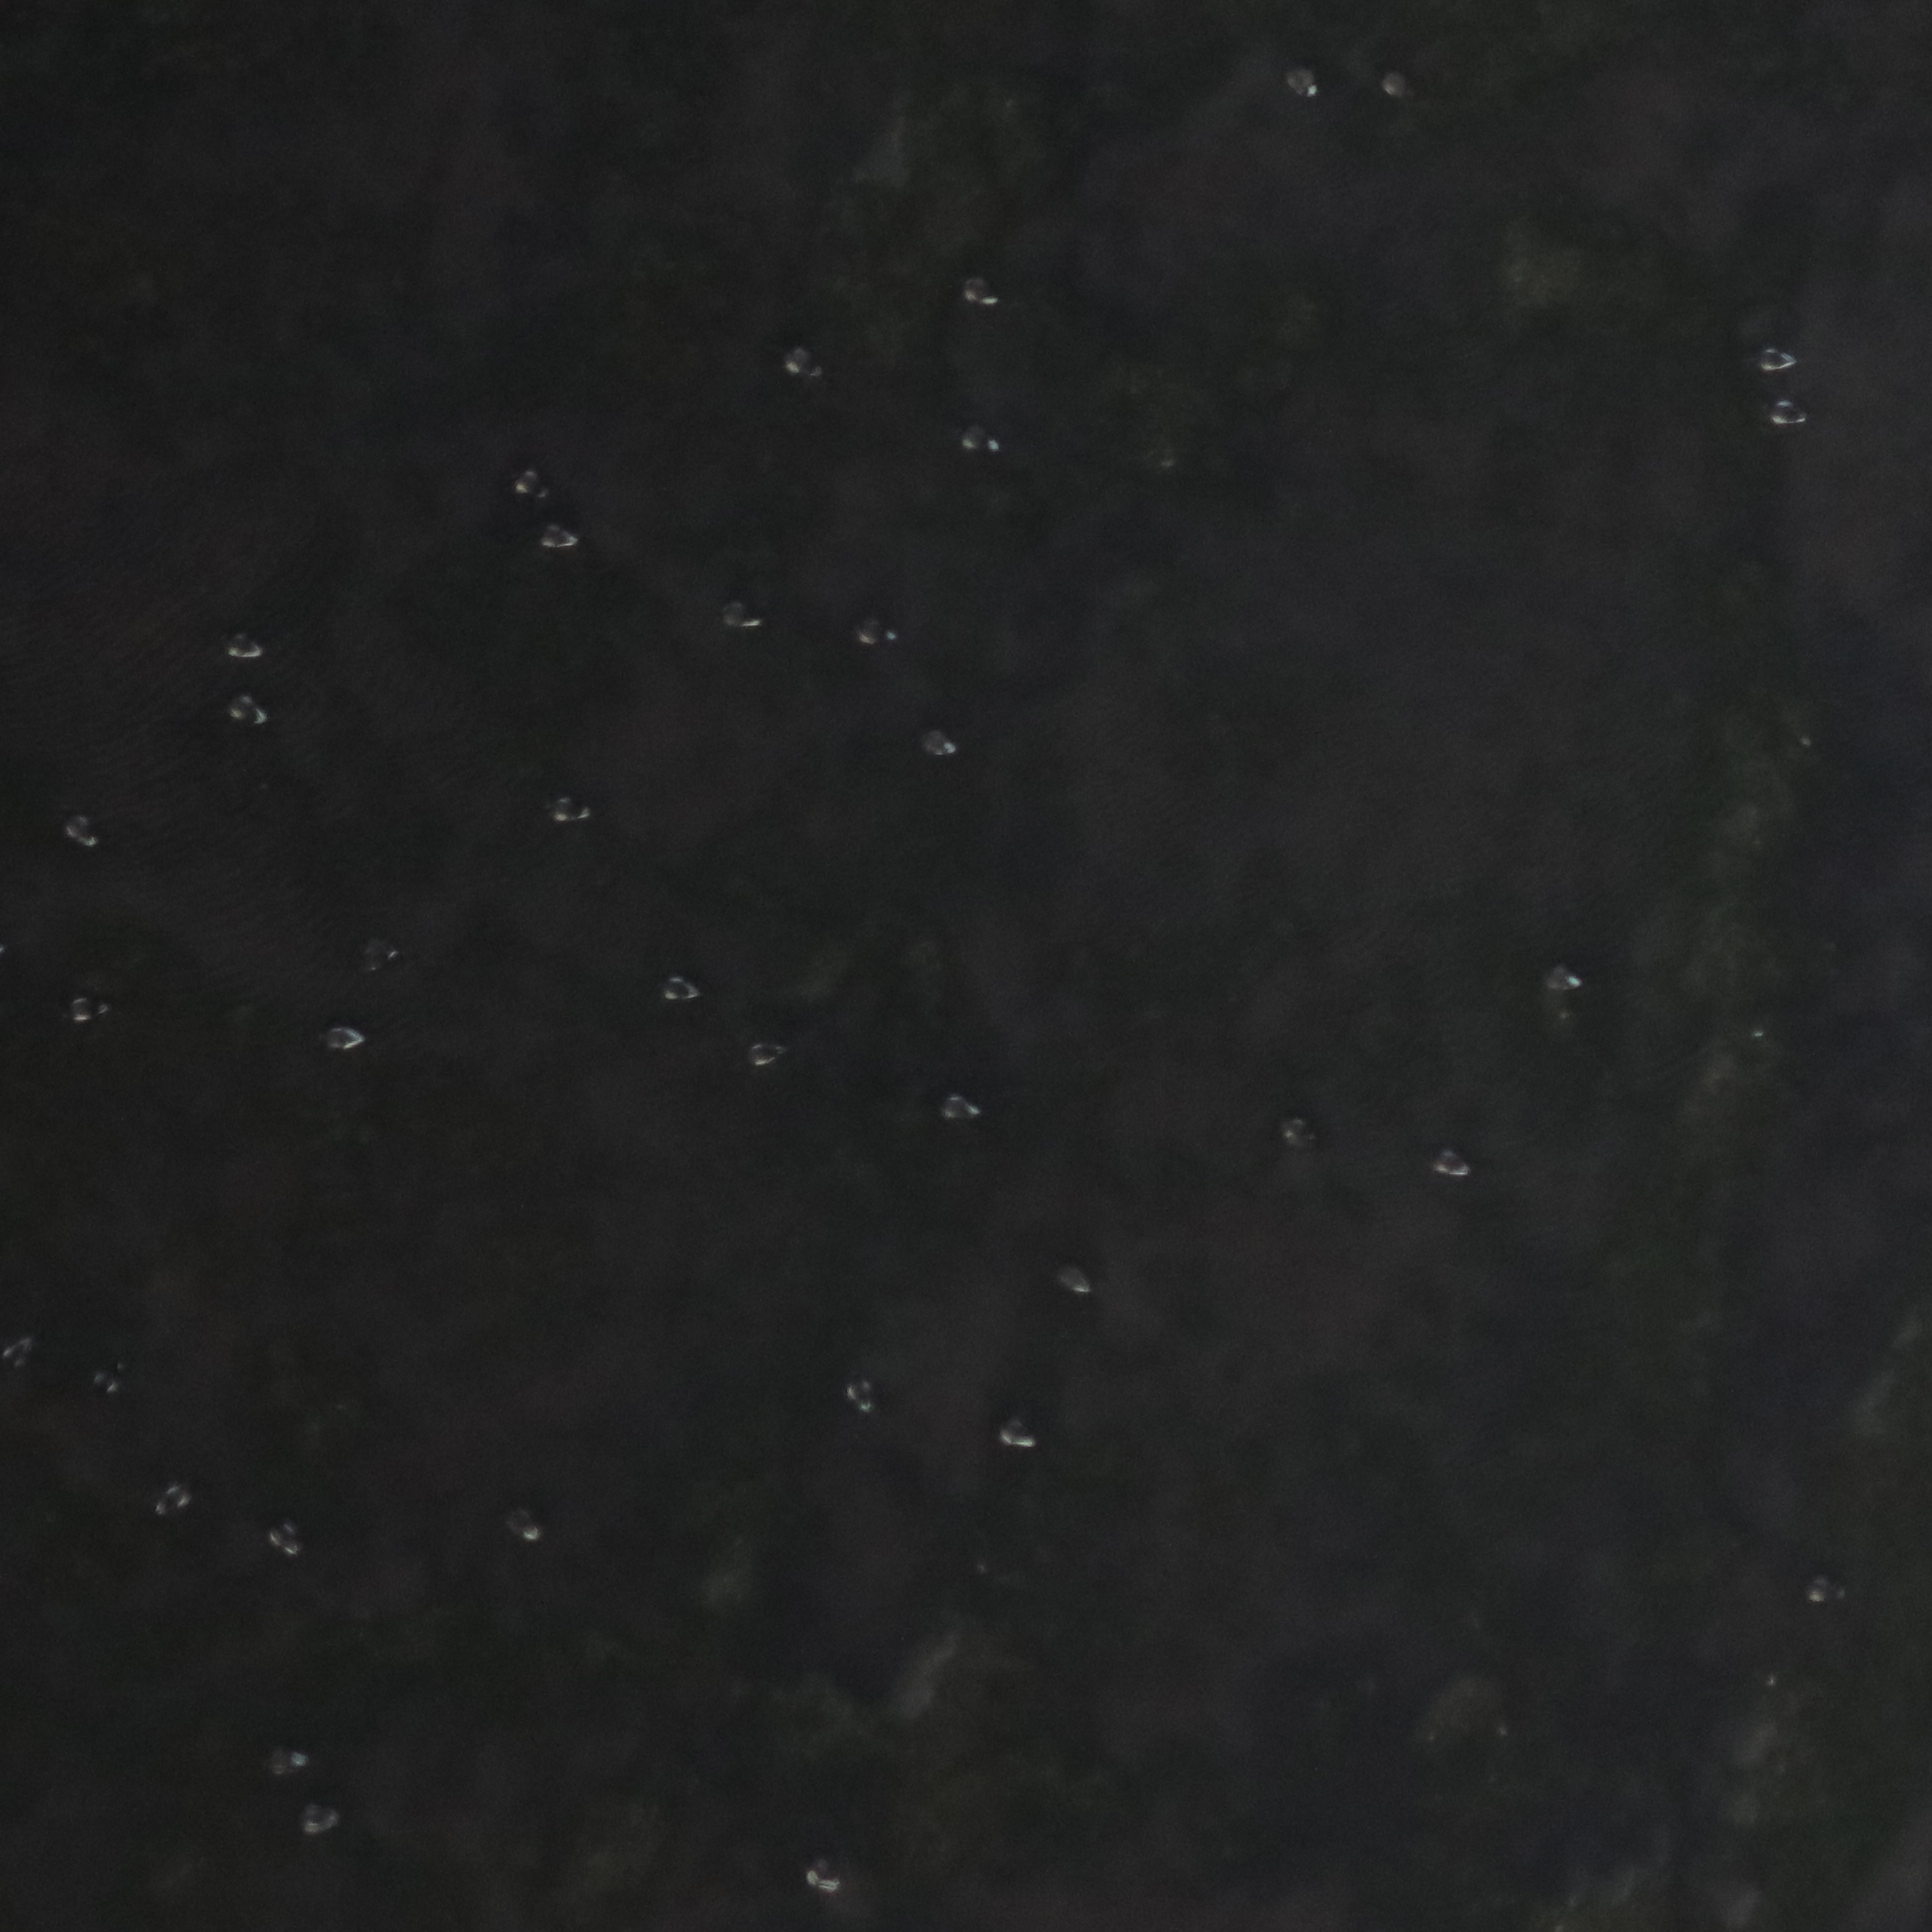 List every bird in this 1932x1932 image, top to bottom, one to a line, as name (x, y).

brant (1302, 82)
brant (1400, 83)
brant (974, 290)
brant (1771, 357)
brant (801, 369)
brant (1787, 412)
brant (981, 432)
brant (532, 483)
brant (556, 535)
brant (738, 613)
brant (875, 631)
brant (244, 644)
brant (246, 707)
brant (943, 744)
brant (567, 808)
brant (80, 829)
brant (398, 933)
brant (1561, 978)
brant (678, 987)
brant (88, 1008)
brant (340, 1038)
brant (764, 1053)
brant (958, 1108)
brant (1296, 1126)
brant (1450, 1162)
brant (1074, 1279)
brant (18, 1352)
brant (114, 1380)
brant (860, 1387)
brant (1017, 1434)
brant (174, 1495)
brant (537, 1524)
brant (283, 1537)
brant (1821, 1592)
brant (300, 1760)
brant (326, 1811)
brant (814, 1876)